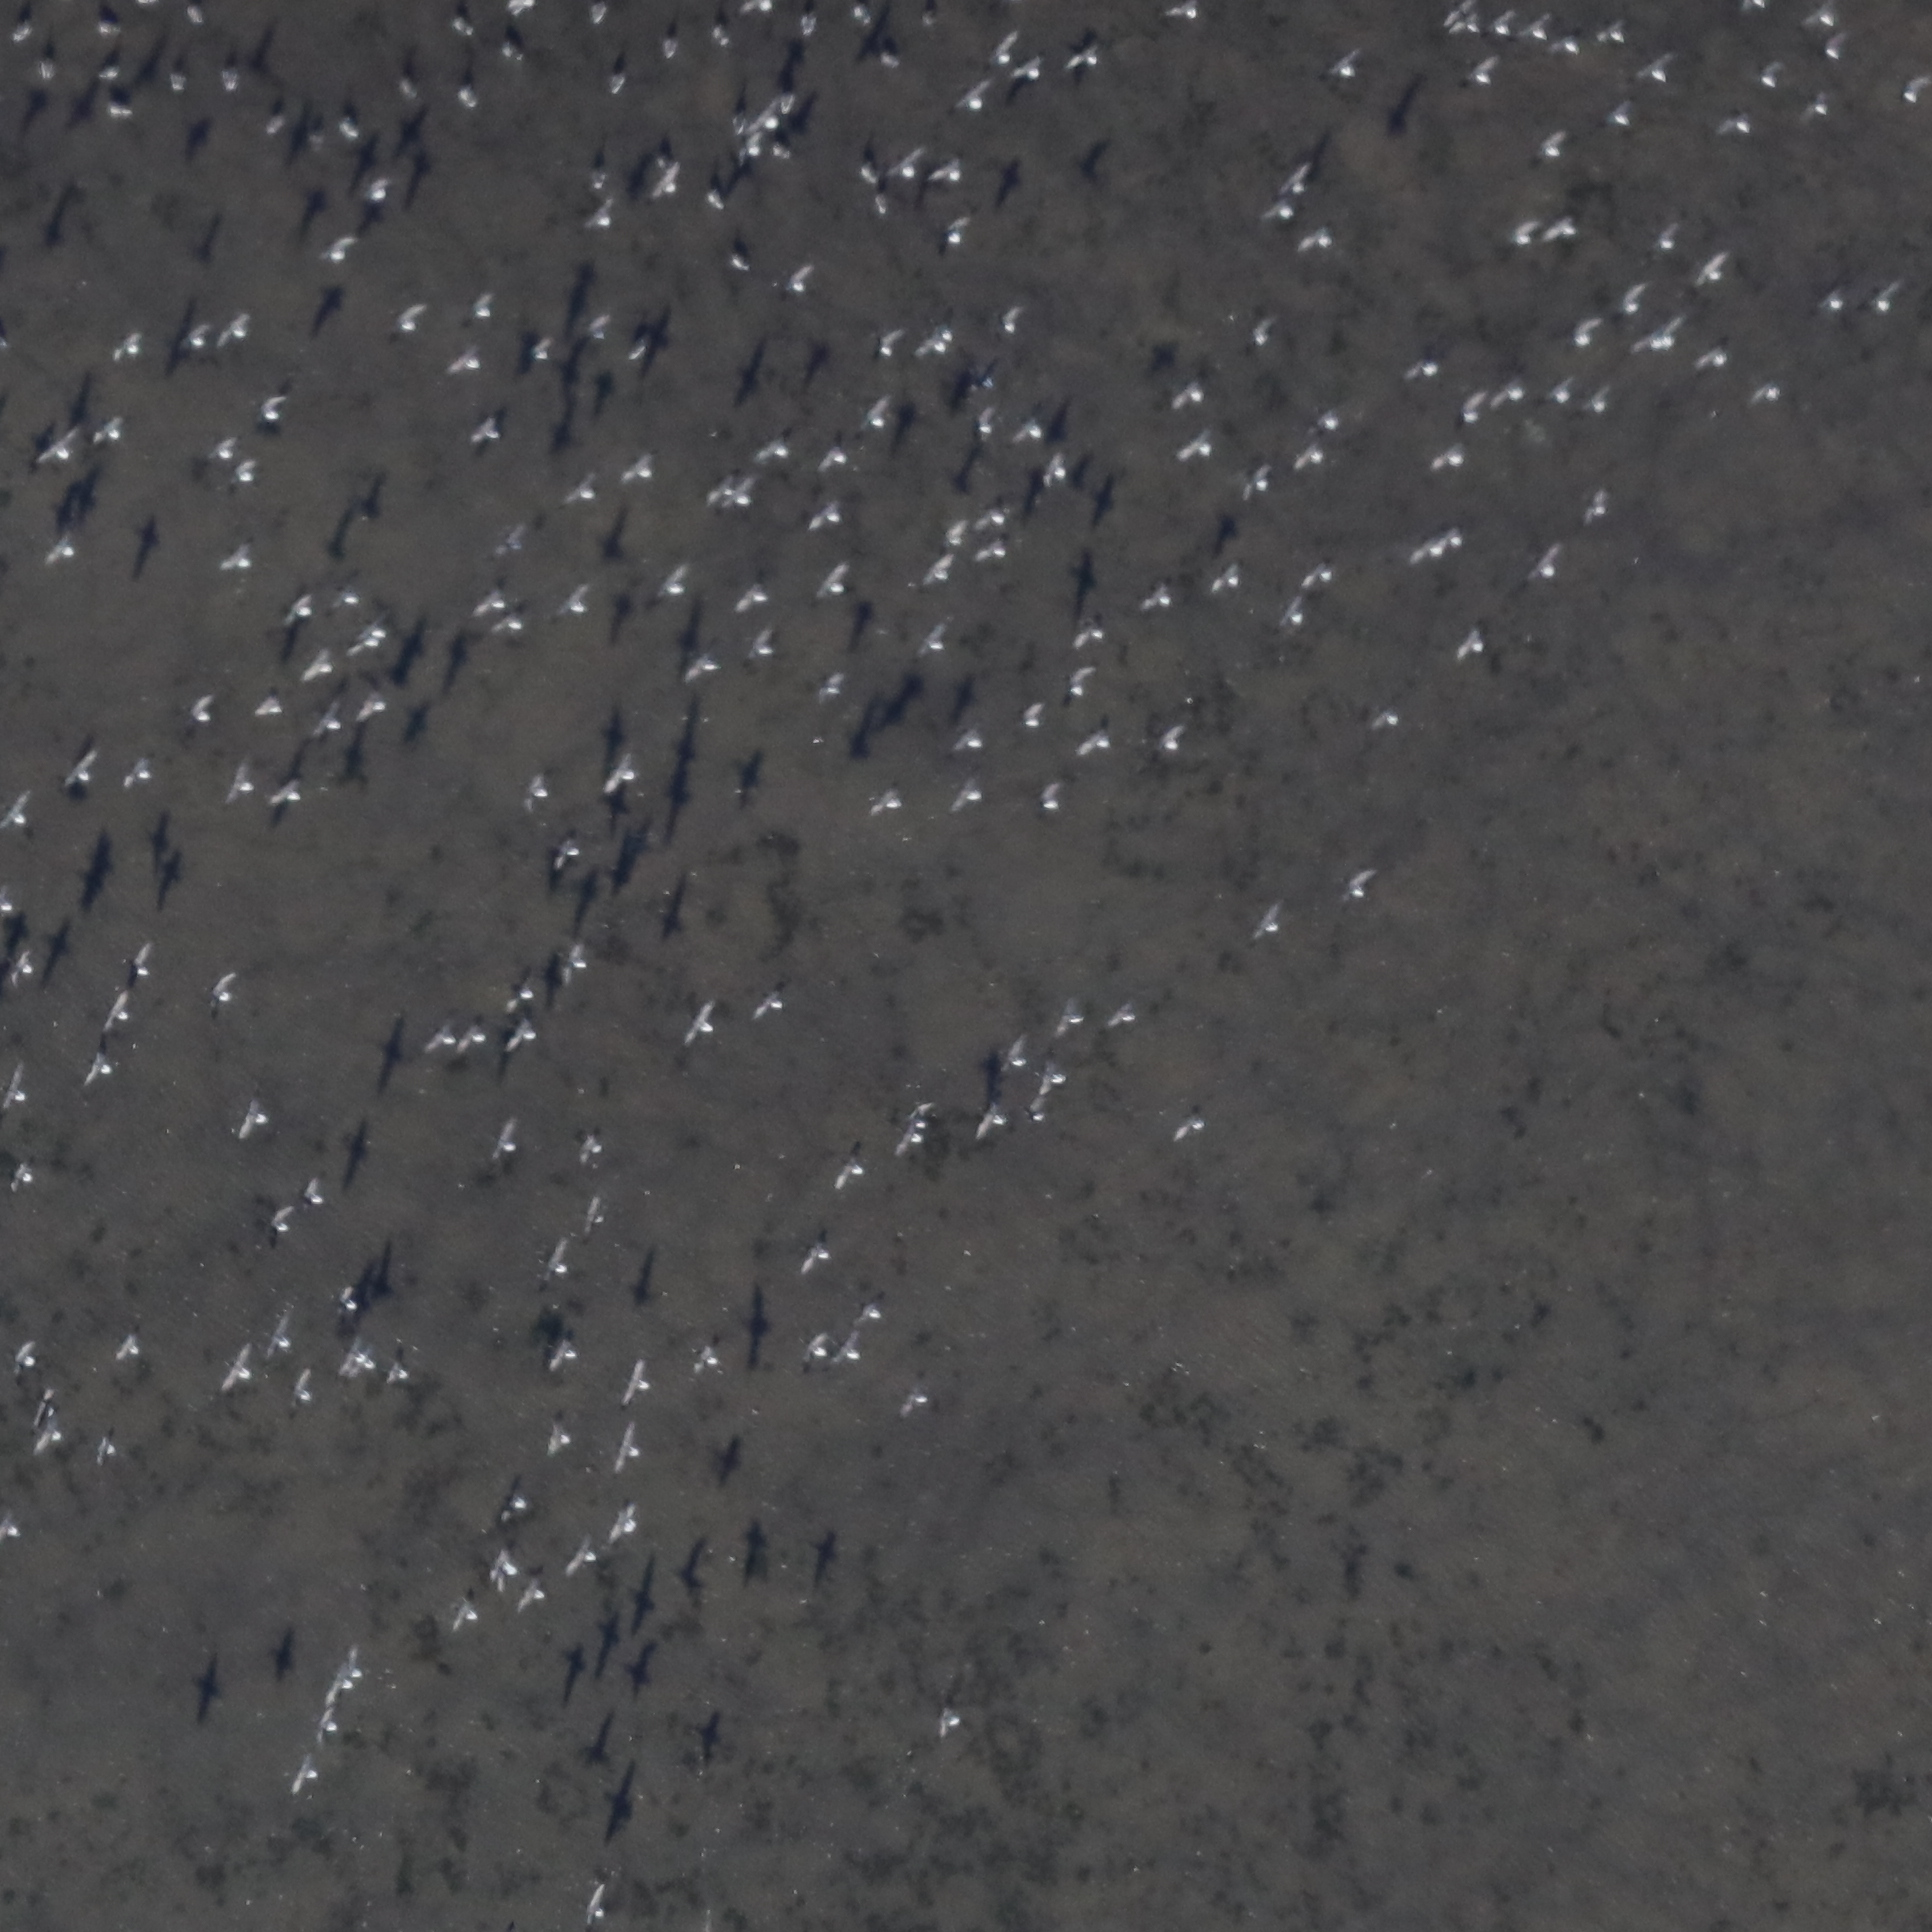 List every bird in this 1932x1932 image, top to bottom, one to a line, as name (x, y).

brant (523, 2)
brant (1766, 6)
brant (764, 11)
brant (1460, 13)
brant (194, 15)
brant (931, 15)
brant (1182, 15)
brant (601, 18)
brant (870, 19)
brant (1503, 20)
brant (1820, 20)
brant (803, 28)
brant (1533, 28)
brant (467, 29)
brant (1473, 29)
brant (27, 33)
brant (111, 33)
brant (1617, 36)
brant (722, 37)
brant (670, 41)
brant (1840, 41)
brant (1564, 46)
brant (1004, 50)
brant (517, 53)
brant (892, 58)
brant (1085, 60)
brant (1343, 62)
brant (1034, 67)
brant (53, 72)
brant (1477, 72)
brant (1665, 72)
brant (114, 73)
brant (1768, 76)
brant (230, 80)
brant (618, 80)
brant (412, 86)
brant (185, 88)
brant (1915, 92)
brant (1824, 100)
brant (475, 106)
brant (790, 106)
brant (976, 106)
brant (126, 108)
brant (1624, 113)
brant (767, 116)
brant (1740, 121)
brant (276, 122)
brant (743, 126)
brant (358, 128)
brant (324, 146)
brant (1554, 150)
brant (755, 153)
brant (782, 154)
brant (662, 160)
brant (872, 170)
brant (912, 172)
brant (599, 176)
brant (952, 177)
brant (666, 181)
brant (1299, 181)
brant (383, 191)
brant (716, 199)
brant (890, 202)
brant (1282, 212)
brant (603, 215)
brant (1559, 227)
brant (1525, 231)
brant (1317, 235)
brant (1671, 238)
brant (965, 239)
brant (338, 255)
brant (740, 267)
brant (1717, 271)
brant (801, 275)
brant (1834, 297)
brant (1638, 300)
brant (1888, 301)
brant (481, 302)
brant (1013, 319)
brant (406, 321)
brant (1589, 323)
brant (943, 330)
brant (1671, 331)
brant (595, 332)
brant (236, 336)
brant (1648, 337)
brant (1265, 340)
brant (197, 341)
brant (137, 347)
brant (541, 347)
brant (932, 347)
brant (887, 351)
brant (640, 352)
brant (469, 357)
brant (1709, 362)
brant (1425, 368)
brant (990, 373)
brant (1506, 387)
brant (1768, 388)
brant (1199, 392)
brant (1551, 393)
brant (1469, 399)
brant (272, 408)
brant (1599, 409)
brant (877, 410)
brant (1329, 413)
brant (988, 420)
brant (491, 430)
brant (1032, 431)
brant (110, 440)
brant (224, 440)
brant (1200, 440)
brant (779, 446)
brant (836, 449)
brant (57, 452)
brant (1456, 459)
brant (1317, 461)
brant (247, 470)
brant (1048, 471)
brant (635, 473)
brant (584, 487)
brant (722, 487)
brant (1258, 488)
brant (744, 496)
brant (1599, 507)
brant (833, 509)
brant (996, 515)
brant (957, 534)
brant (515, 540)
brant (1455, 540)
brant (64, 548)
brant (1429, 548)
brant (249, 558)
brant (991, 558)
brant (1546, 561)
brant (1321, 568)
brant (943, 574)
brant (673, 579)
brant (835, 581)
brant (1225, 582)
brant (1164, 589)
brant (343, 596)
brant (494, 598)
brant (300, 602)
brant (574, 606)
brant (750, 608)
brant (1296, 614)
brant (377, 629)
brant (517, 633)
brant (1087, 635)
brant (1472, 639)
brant (931, 641)
brant (367, 646)
brant (772, 651)
brant (701, 656)
brant (324, 669)
brant (1074, 682)
brant (834, 694)
brant (199, 701)
brant (275, 702)
brant (373, 706)
brant (1386, 712)
brant (324, 715)
brant (1033, 716)
brant (1164, 741)
brant (973, 743)
brant (1091, 747)
brant (87, 772)
brant (143, 772)
brant (622, 780)
brant (252, 790)
brant (537, 792)
brant (964, 796)
brant (889, 797)
brant (1057, 797)
brant (297, 803)
brant (22, 810)
brant (571, 852)
brant (1349, 893)
brant (7, 897)
brant (1273, 922)
brant (133, 956)
brant (22, 967)
brant (579, 976)
brant (518, 995)
brant (217, 999)
brant (768, 1004)
brant (117, 1015)
brant (1124, 1021)
brant (705, 1025)
brant (1074, 1030)
brant (446, 1033)
brant (479, 1044)
brant (519, 1047)
brant (1016, 1053)
brant (96, 1064)
brant (1057, 1064)
brant (8, 1086)
brant (1045, 1096)
brant (923, 1108)
brant (253, 1114)
brant (999, 1115)
brant (1191, 1127)
brant (506, 1135)
brant (912, 1138)
brant (589, 1147)
brant (857, 1159)
brant (28, 1178)
brant (316, 1183)
brant (587, 1214)
brant (291, 1225)
brant (813, 1248)
brant (566, 1252)
brant (347, 1296)
brant (865, 1308)
brant (132, 1342)
brant (567, 1347)
brant (278, 1348)
brant (856, 1349)
brant (812, 1354)
brant (349, 1355)
brant (20, 1356)
brant (370, 1363)
brant (245, 1364)
brant (703, 1367)
brant (401, 1372)
brant (300, 1385)
brant (637, 1385)
brant (915, 1397)
brant (44, 1402)
brant (50, 1430)
brant (564, 1441)
brant (108, 1453)
brant (618, 1453)
brant (513, 1507)
brant (621, 1526)
brant (8, 1527)
brant (586, 1560)
brant (510, 1569)
brant (499, 1573)
brant (530, 1598)
brant (475, 1618)
brant (349, 1669)
brant (334, 1690)
brant (954, 1717)
brant (332, 1725)
brant (309, 1769)
brant (583, 1914)